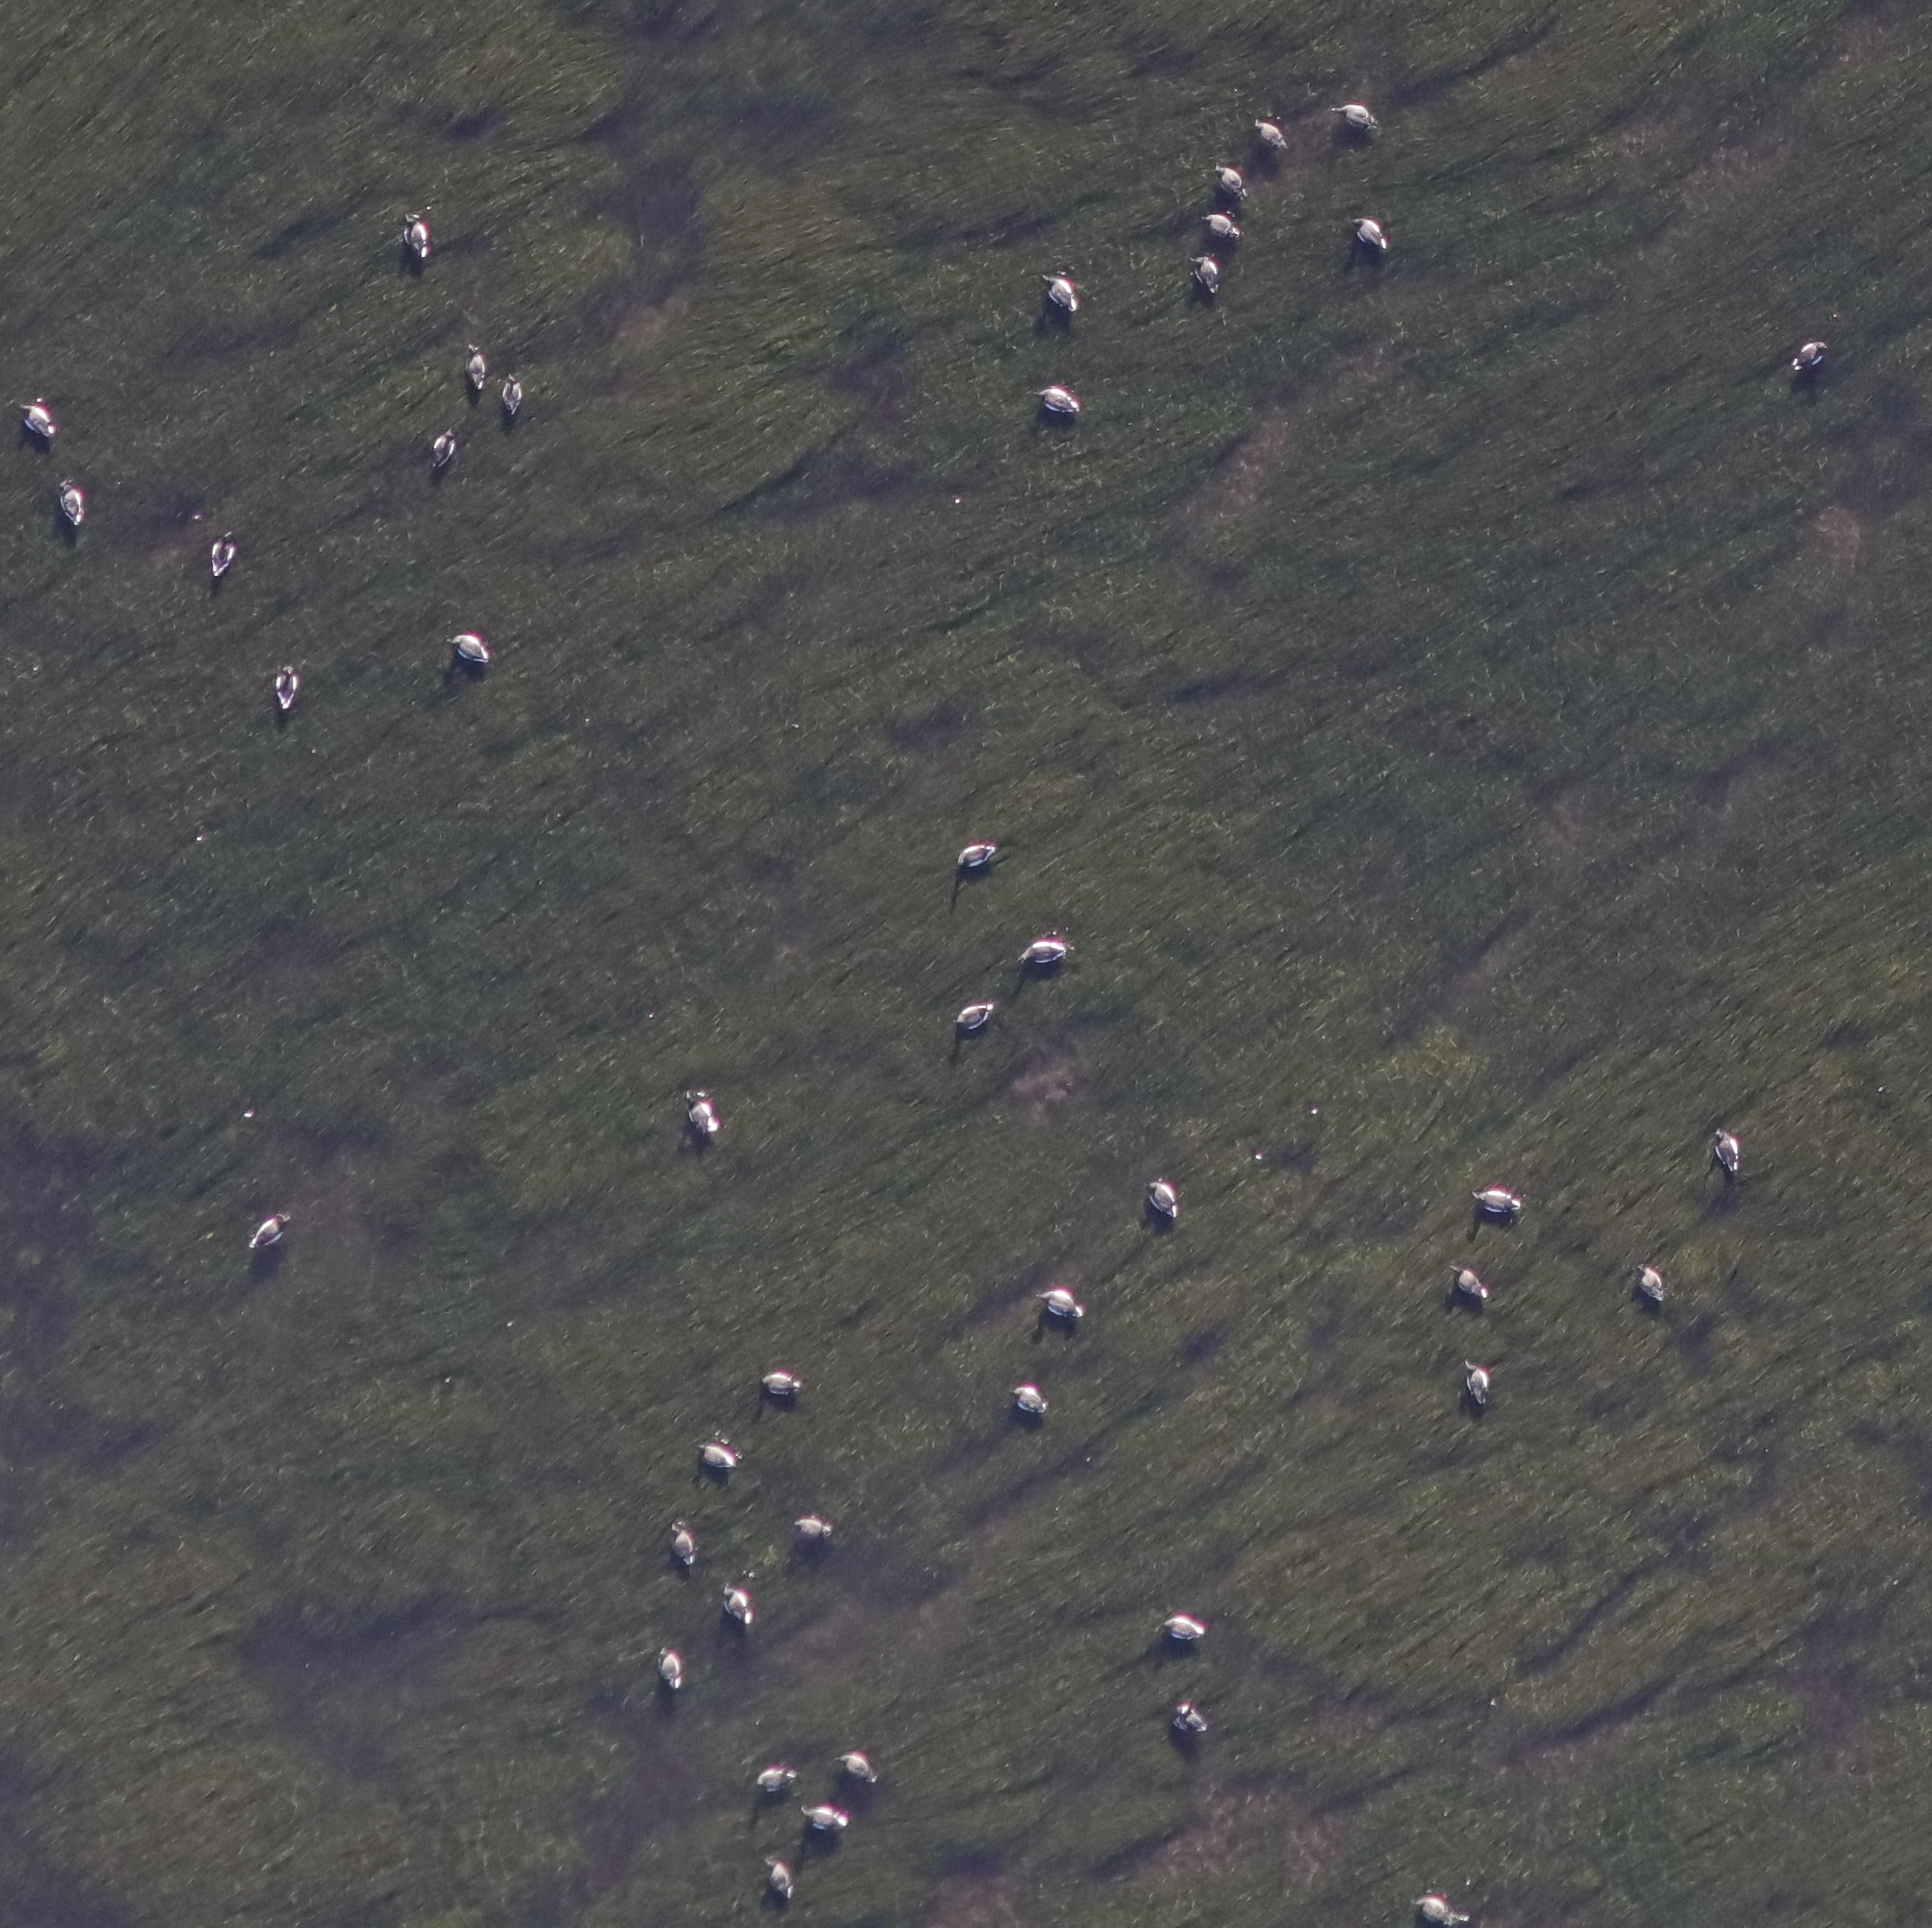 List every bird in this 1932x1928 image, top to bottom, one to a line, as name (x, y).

brant (1356, 115)
brant (1272, 131)
brant (1229, 181)
brant (1219, 225)
brant (1369, 234)
brant (418, 235)
brant (1207, 274)
brant (1063, 293)
brant (1810, 356)
brant (475, 370)
brant (511, 393)
brant (1060, 399)
brant (39, 420)
brant (445, 451)
brant (72, 503)
brant (222, 555)
brant (471, 648)
brant (287, 688)
brant (975, 856)
brant (1044, 952)
brant (976, 1016)
brant (704, 1114)
brant (1725, 1151)
brant (1163, 1197)
brant (1497, 1202)
brant (270, 1232)
brant (1648, 1283)
brant (1470, 1284)
brant (1061, 1303)
brant (1476, 1382)
brant (780, 1385)
brant (1029, 1399)
brant (718, 1452)
brant (810, 1527)
brant (685, 1547)
brant (738, 1606)
brant (1183, 1627)
brant (673, 1669)
brant (1188, 1718)
brant (858, 1766)
brant (776, 1782)
brant (826, 1817)
brant (778, 1881)
brant (1437, 1910)